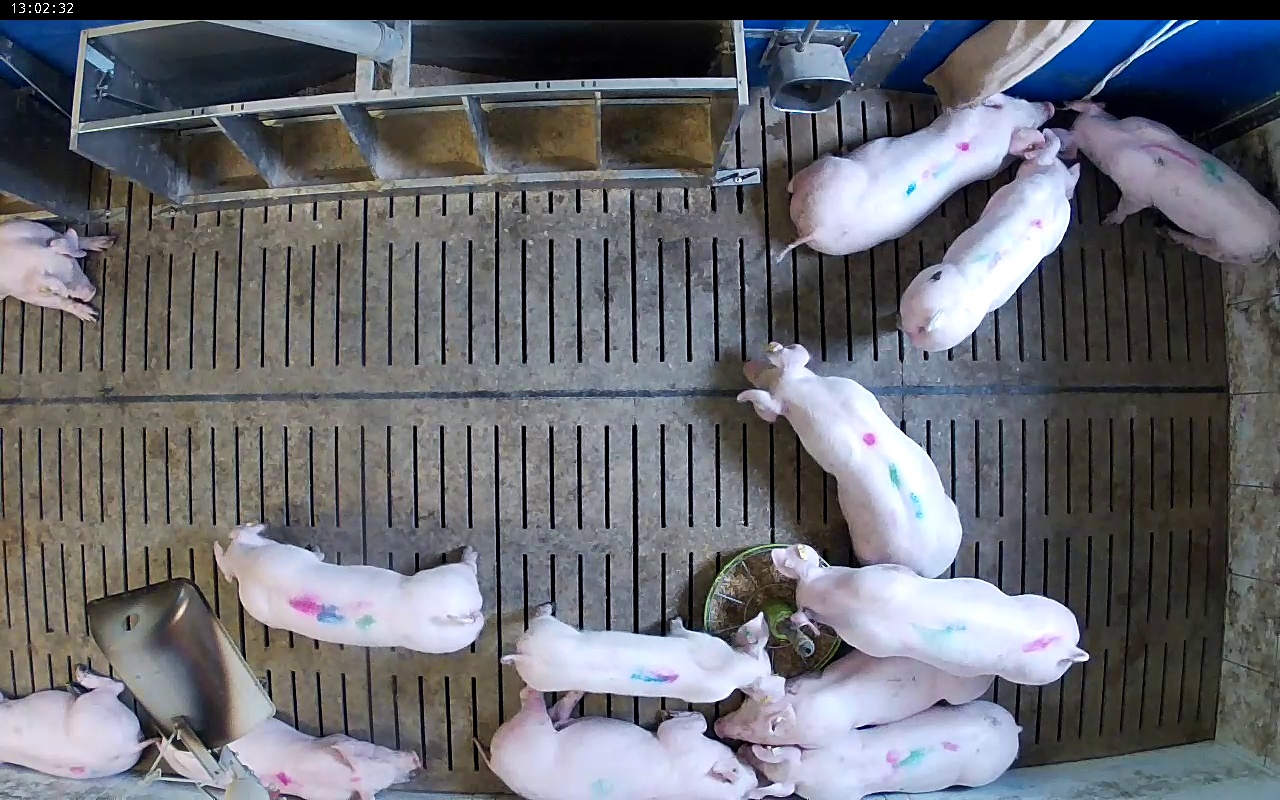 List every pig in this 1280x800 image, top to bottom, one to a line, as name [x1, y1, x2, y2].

pig [776, 96, 1057, 264]
pig [1053, 98, 1279, 268]
pig [893, 129, 1080, 353]
pig [1, 215, 119, 325]
pig [736, 339, 965, 581]
pig [214, 520, 487, 654]
pig [771, 545, 1090, 687]
pig [498, 599, 787, 707]
pig [714, 649, 1001, 750]
pig [0, 664, 164, 779]
pig [469, 684, 755, 799]
pig [738, 699, 1025, 799]
pig [154, 714, 423, 799]